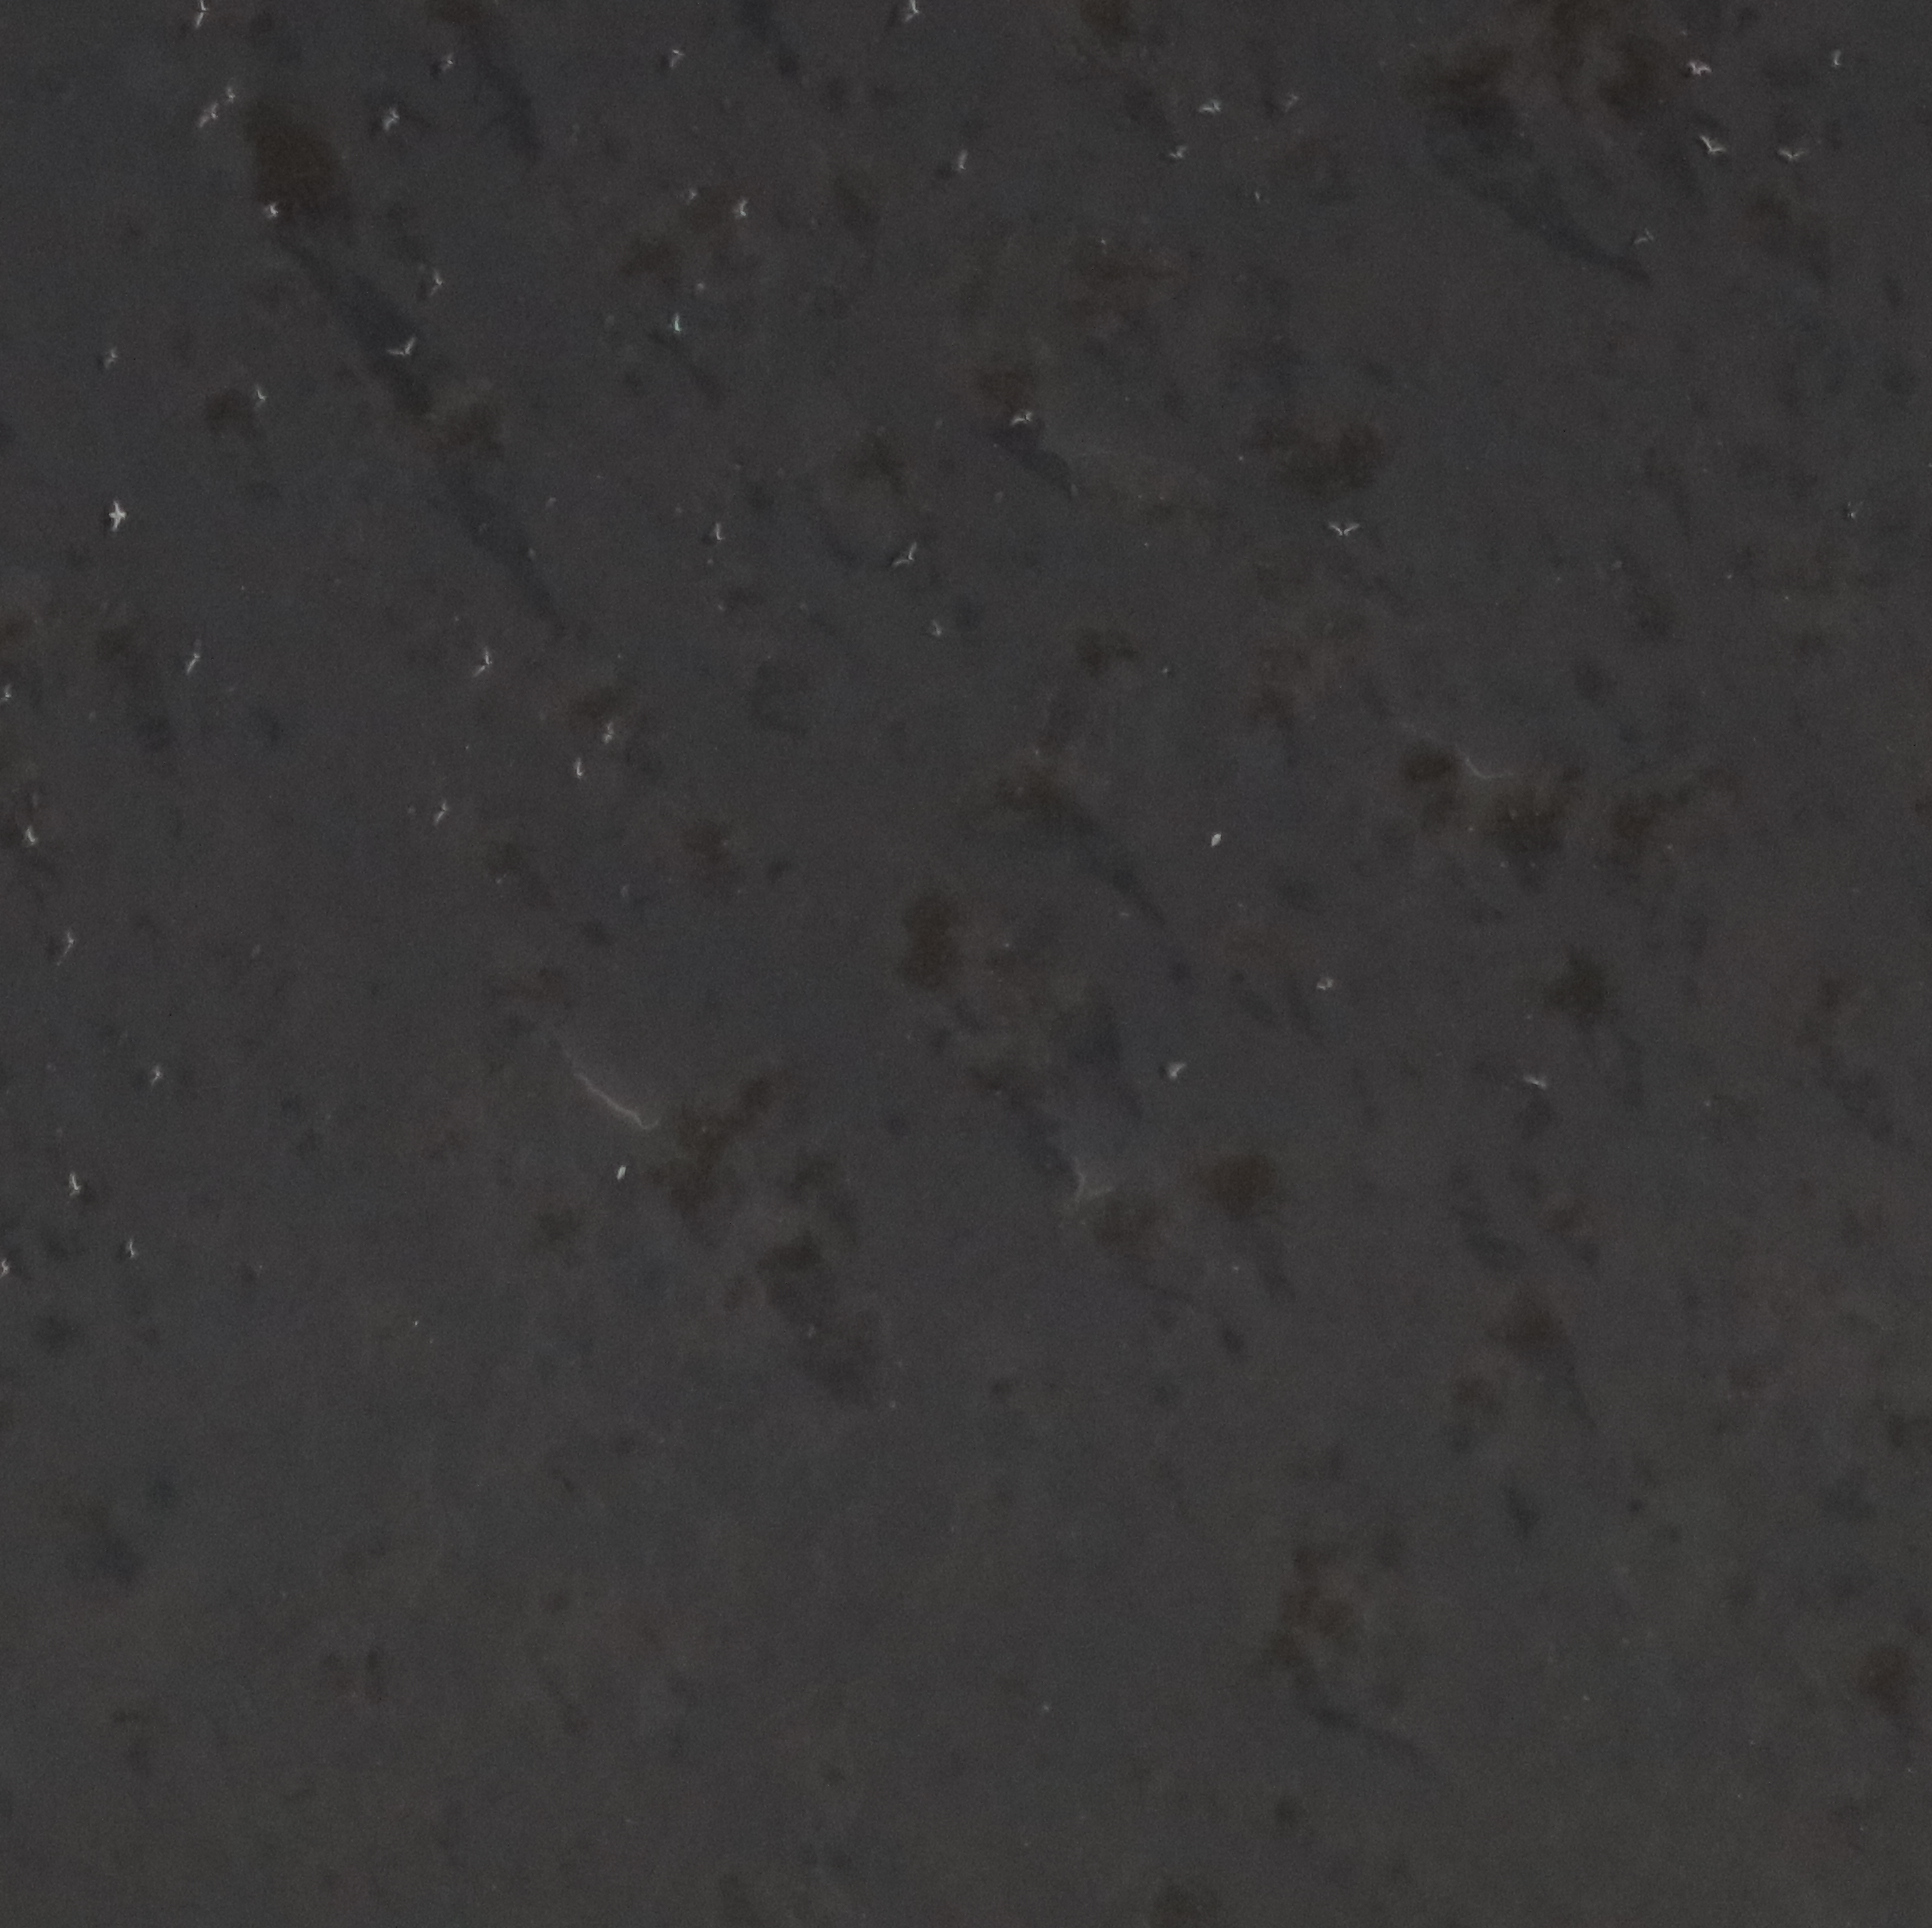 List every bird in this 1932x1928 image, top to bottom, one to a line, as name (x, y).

other bird (909, 7)
other bird (200, 13)
other bird (674, 56)
other bird (1838, 57)
other bird (447, 62)
other bird (1699, 70)
other bird (226, 95)
other bird (1283, 103)
other bird (1211, 107)
other bird (206, 112)
other bird (390, 118)
other bird (1709, 146)
other bird (1174, 151)
other bird (1793, 153)
other bird (956, 162)
other bird (687, 193)
other bird (1263, 195)
other bird (273, 209)
other bird (738, 211)
other bird (1646, 232)
other bird (435, 281)
other bird (673, 324)
other bird (401, 348)
other bird (108, 356)
other bird (258, 400)
other bird (1022, 415)
other bird (1851, 505)
other bird (119, 517)
other bird (1341, 527)
other bird (714, 533)
other bird (905, 554)
other bird (936, 631)
other bird (191, 659)
other bird (482, 662)
other bird (2, 695)
other bird (610, 734)
other bird (574, 770)
other bird (438, 809)
other bird (31, 836)
other bird (1216, 839)
other bird (66, 945)
other bird (1326, 982)
other bird (1170, 1067)
other bird (152, 1077)
other bird (1537, 1080)
other bird (622, 1172)
other bird (71, 1187)
other bird (130, 1253)
other bird (5, 1270)